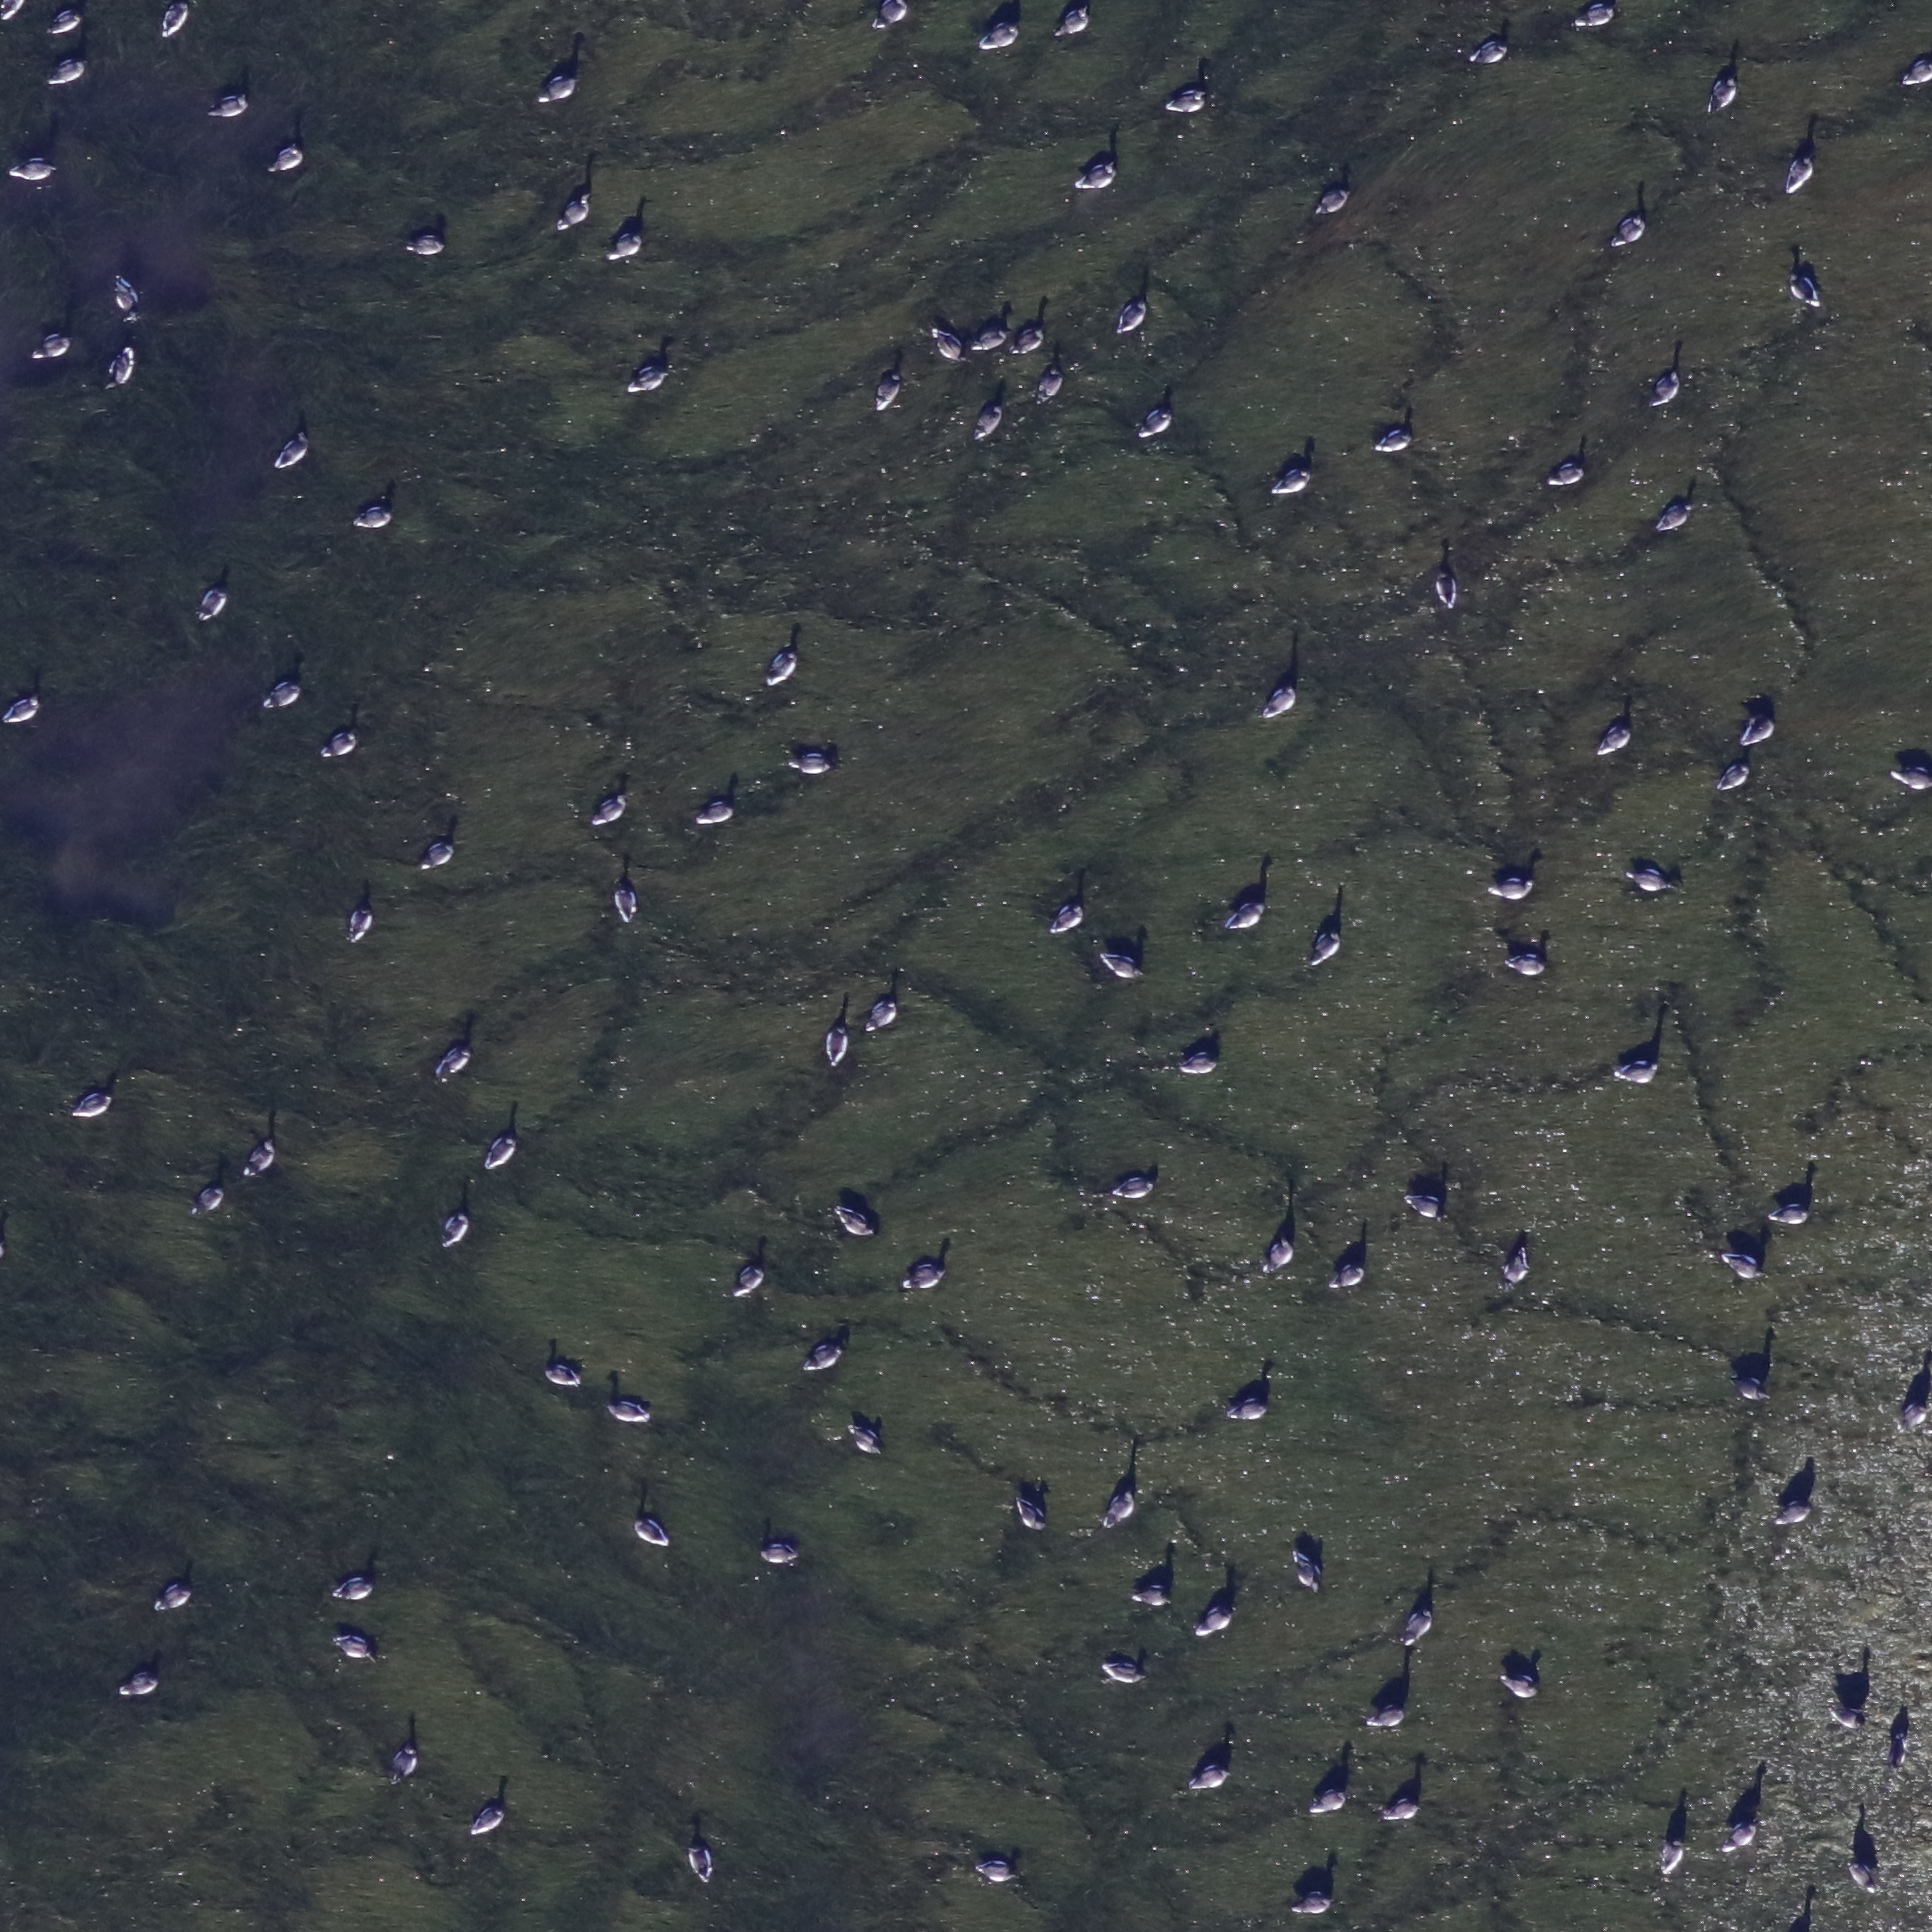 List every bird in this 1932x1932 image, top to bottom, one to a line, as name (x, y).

brant (8, 3)
brant (890, 12)
brant (1596, 16)
brant (175, 20)
brant (1071, 22)
brant (67, 23)
brant (999, 35)
brant (1488, 52)
brant (1921, 71)
brant (59, 72)
brant (559, 88)
brant (1723, 93)
brant (1185, 102)
brant (230, 106)
brant (290, 156)
brant (34, 170)
brant (1800, 172)
brant (1097, 178)
brant (1335, 200)
brant (576, 212)
brant (1631, 231)
brant (426, 243)
brant (625, 245)
brant (1803, 286)
brant (128, 299)
brant (1133, 317)
brant (993, 337)
brant (1025, 337)
brant (53, 345)
brant (947, 349)
brant (122, 370)
brant (648, 379)
brant (1051, 387)
brant (1666, 389)
brant (888, 391)
brant (989, 421)
brant (1155, 423)
brant (1395, 440)
brant (294, 450)
brant (1566, 474)
brant (1291, 480)
brant (373, 518)
brant (1675, 519)
brant (1446, 584)
brant (212, 603)
brant (781, 668)
brant (283, 693)
brant (1281, 700)
brant (21, 710)
brant (1761, 729)
brant (1616, 740)
brant (340, 742)
brant (811, 762)
brant (1920, 778)
brant (1733, 779)
brant (607, 810)
brant (716, 811)
brant (439, 854)
brant (1651, 880)
brant (1513, 887)
brant (626, 900)
brant (1246, 914)
brant (1066, 917)
brant (361, 921)
brant (1325, 947)
brant (1528, 965)
brant (1123, 966)
brant (885, 1012)
brant (837, 1044)
brant (453, 1062)
brant (1198, 1063)
brant (1637, 1074)
brant (90, 1104)
brant (501, 1152)
brant (260, 1157)
brant (1135, 1188)
brant (208, 1199)
brant (1426, 1207)
brant (1790, 1214)
brant (856, 1223)
brant (456, 1228)
brant (1280, 1253)
brant (1516, 1267)
brant (1743, 1267)
brant (1346, 1274)
brant (924, 1276)
brant (746, 1280)
brant (825, 1356)
brant (562, 1374)
brant (1743, 1385)
brant (1251, 1407)
brant (626, 1410)
brant (1918, 1413)
brant (867, 1437)
brant (1123, 1505)
brant (1034, 1512)
brant (1790, 1514)
brant (651, 1533)
brant (778, 1553)
brant (1306, 1572)
brant (356, 1588)
brant (175, 1596)
brant (1152, 1597)
brant (1215, 1622)
brant (1416, 1629)
brant (356, 1647)
brant (1126, 1671)
brant (141, 1684)
brant (1520, 1685)
brant (1386, 1716)
brant (1851, 1716)
brant (1899, 1758)
brant (407, 1763)
brant (1207, 1776)
brant (1333, 1798)
brant (1400, 1809)
brant (486, 1819)
brant (1739, 1837)
brant (1667, 1857)
brant (700, 1860)
brant (997, 1871)
brant (1864, 1878)
brant (1313, 1904)